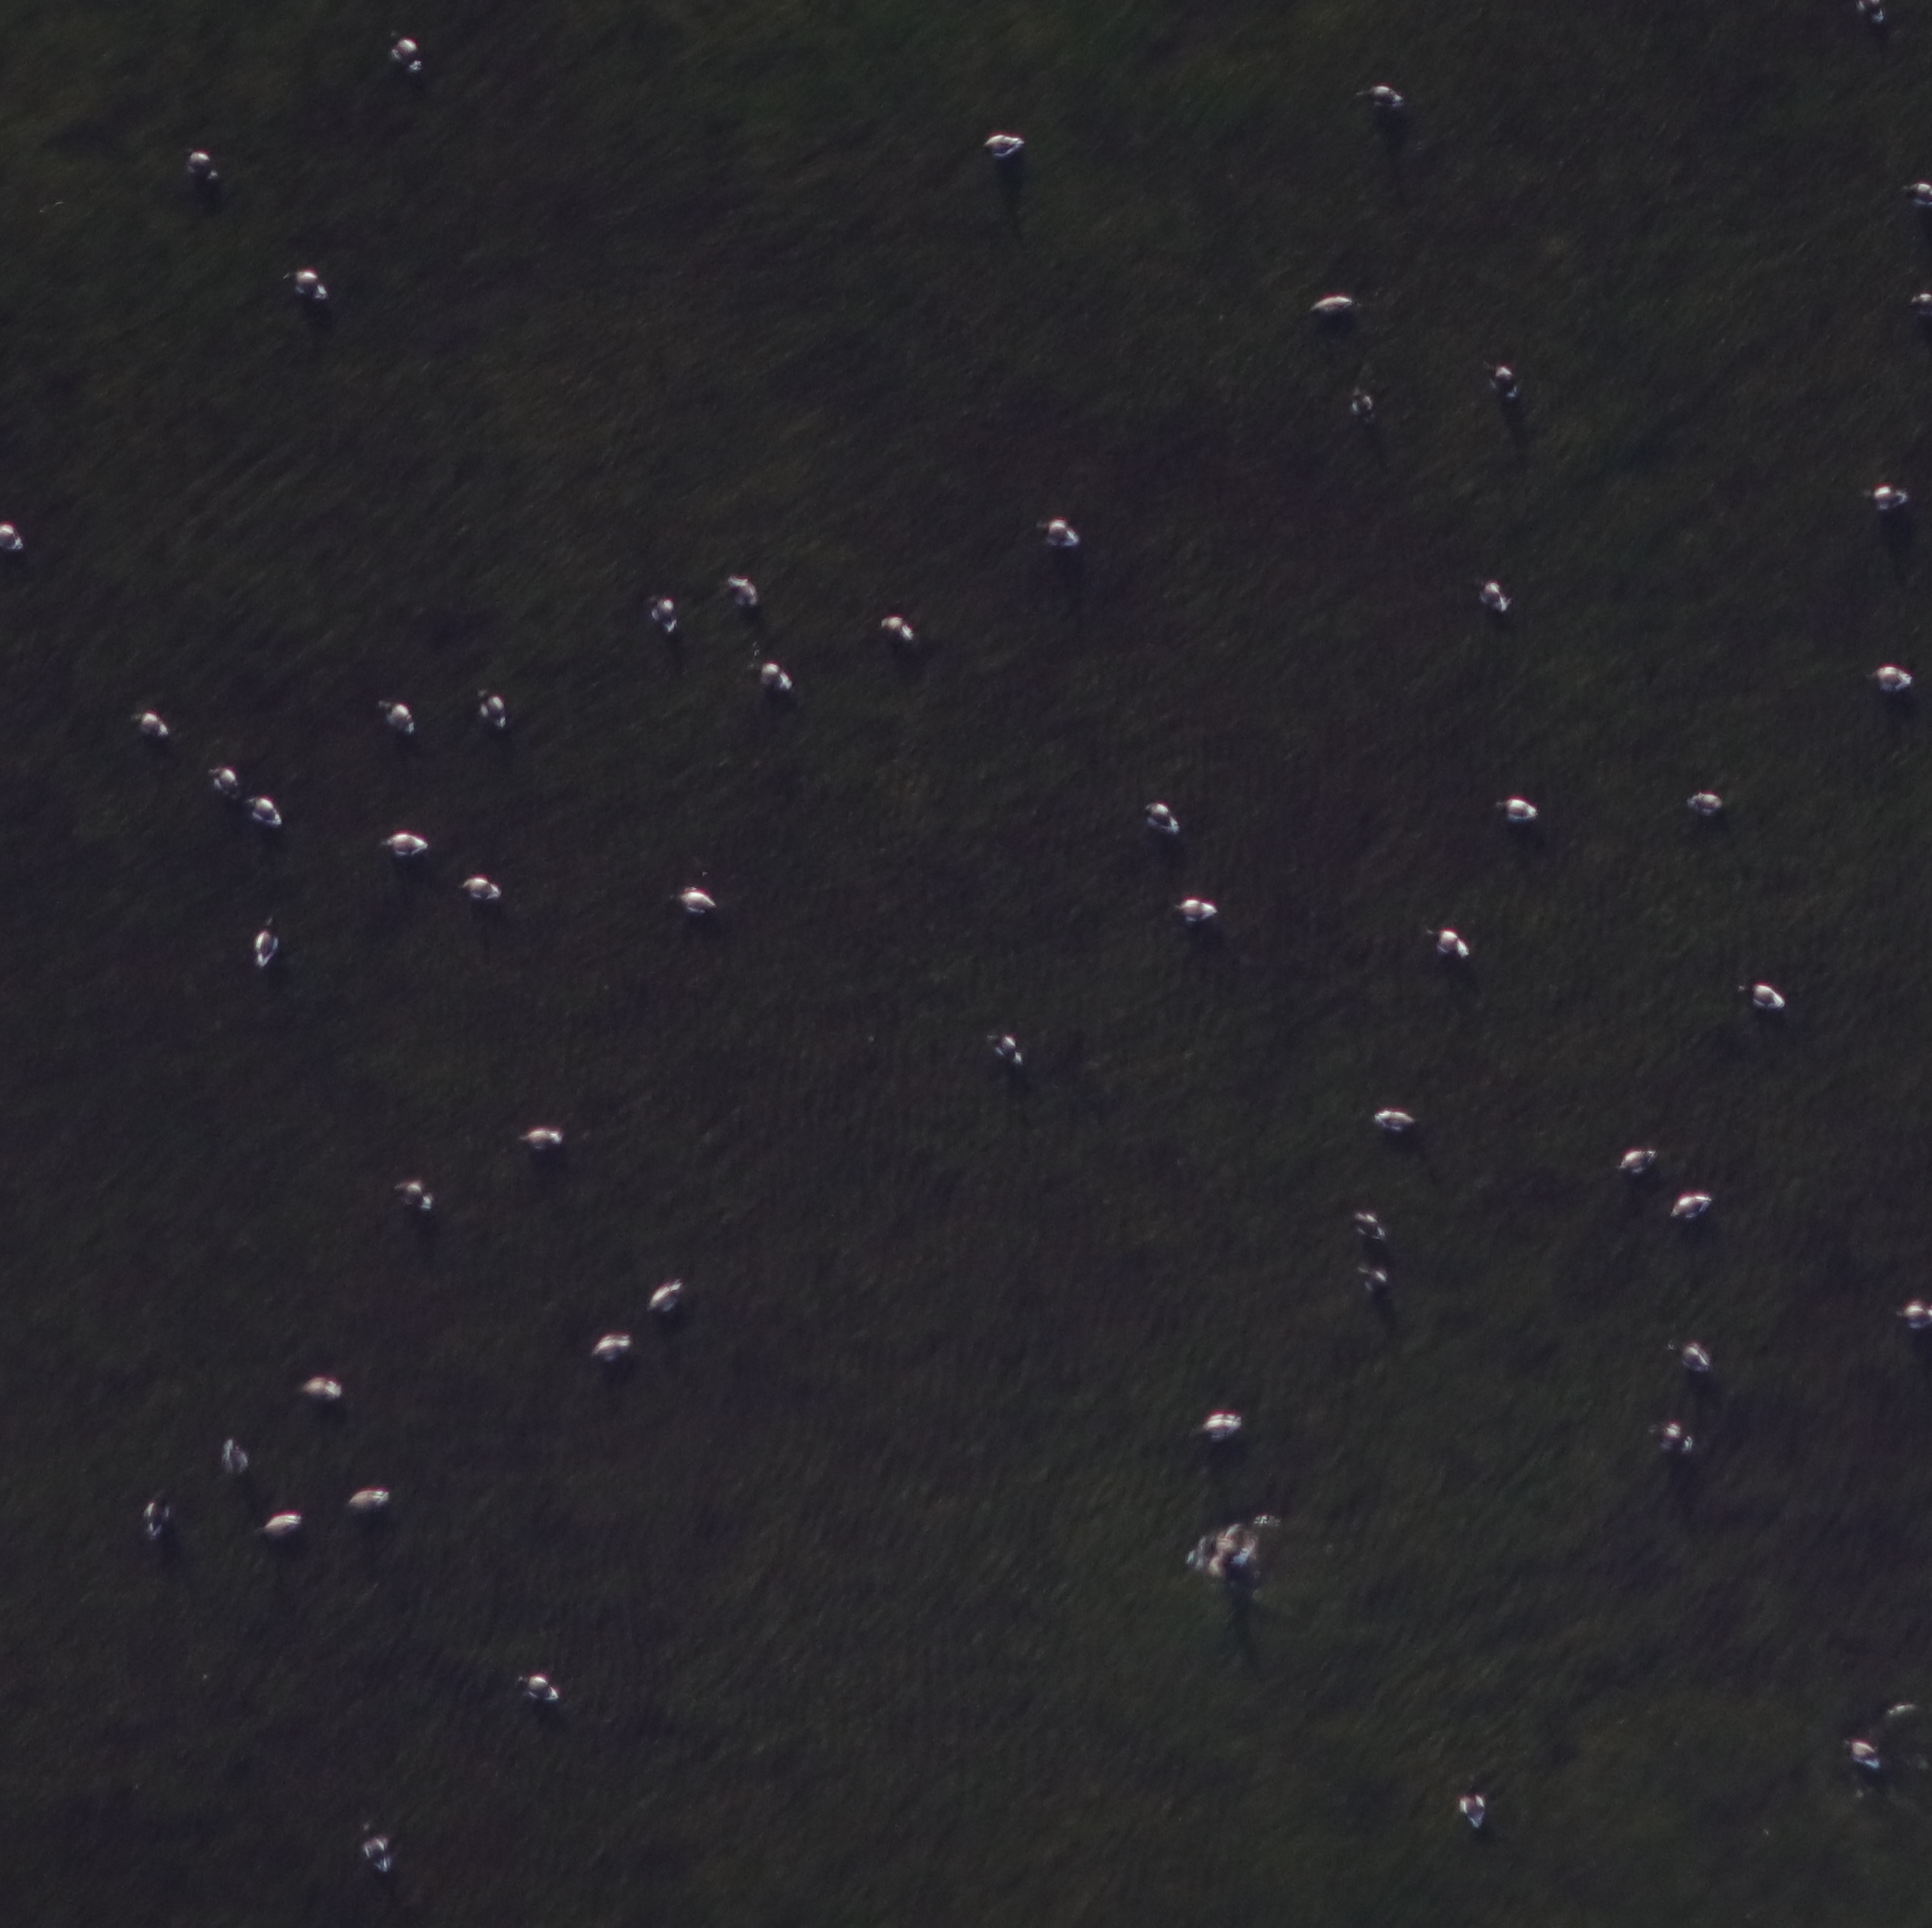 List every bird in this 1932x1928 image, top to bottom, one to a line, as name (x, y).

brant (1871, 5)
brant (406, 53)
brant (1382, 99)
brant (1002, 145)
brant (199, 157)
brant (1926, 194)
brant (309, 284)
brant (1334, 304)
brant (1930, 304)
brant (1503, 381)
brant (1361, 404)
brant (1889, 496)
brant (1059, 534)
brant (7, 536)
brant (743, 591)
brant (1494, 595)
brant (663, 611)
brant (900, 627)
brant (775, 676)
brant (1893, 678)
brant (493, 709)
brant (400, 717)
brant (152, 723)
brant (228, 779)
brant (1707, 802)
brant (1518, 808)
brant (263, 809)
brant (1162, 818)
brant (406, 845)
brant (483, 888)
brant (698, 901)
brant (1194, 908)
brant (1449, 941)
brant (267, 944)
brant (1764, 996)
brant (1007, 1047)
brant (1394, 1121)
brant (541, 1138)
brant (1637, 1161)
brant (415, 1194)
brant (1692, 1205)
brant (1371, 1222)
brant (1377, 1284)
brant (668, 1299)
brant (1920, 1315)
brant (612, 1347)
brant (1691, 1357)
brant (314, 1388)
brant (1219, 1432)
brant (1673, 1435)
brant (237, 1457)
brant (380, 1500)
brant (159, 1515)
brant (288, 1517)
brant (1224, 1556)
brant (539, 1687)
brant (1899, 1714)
brant (1861, 1762)
brant (1473, 1807)
brant (379, 1848)